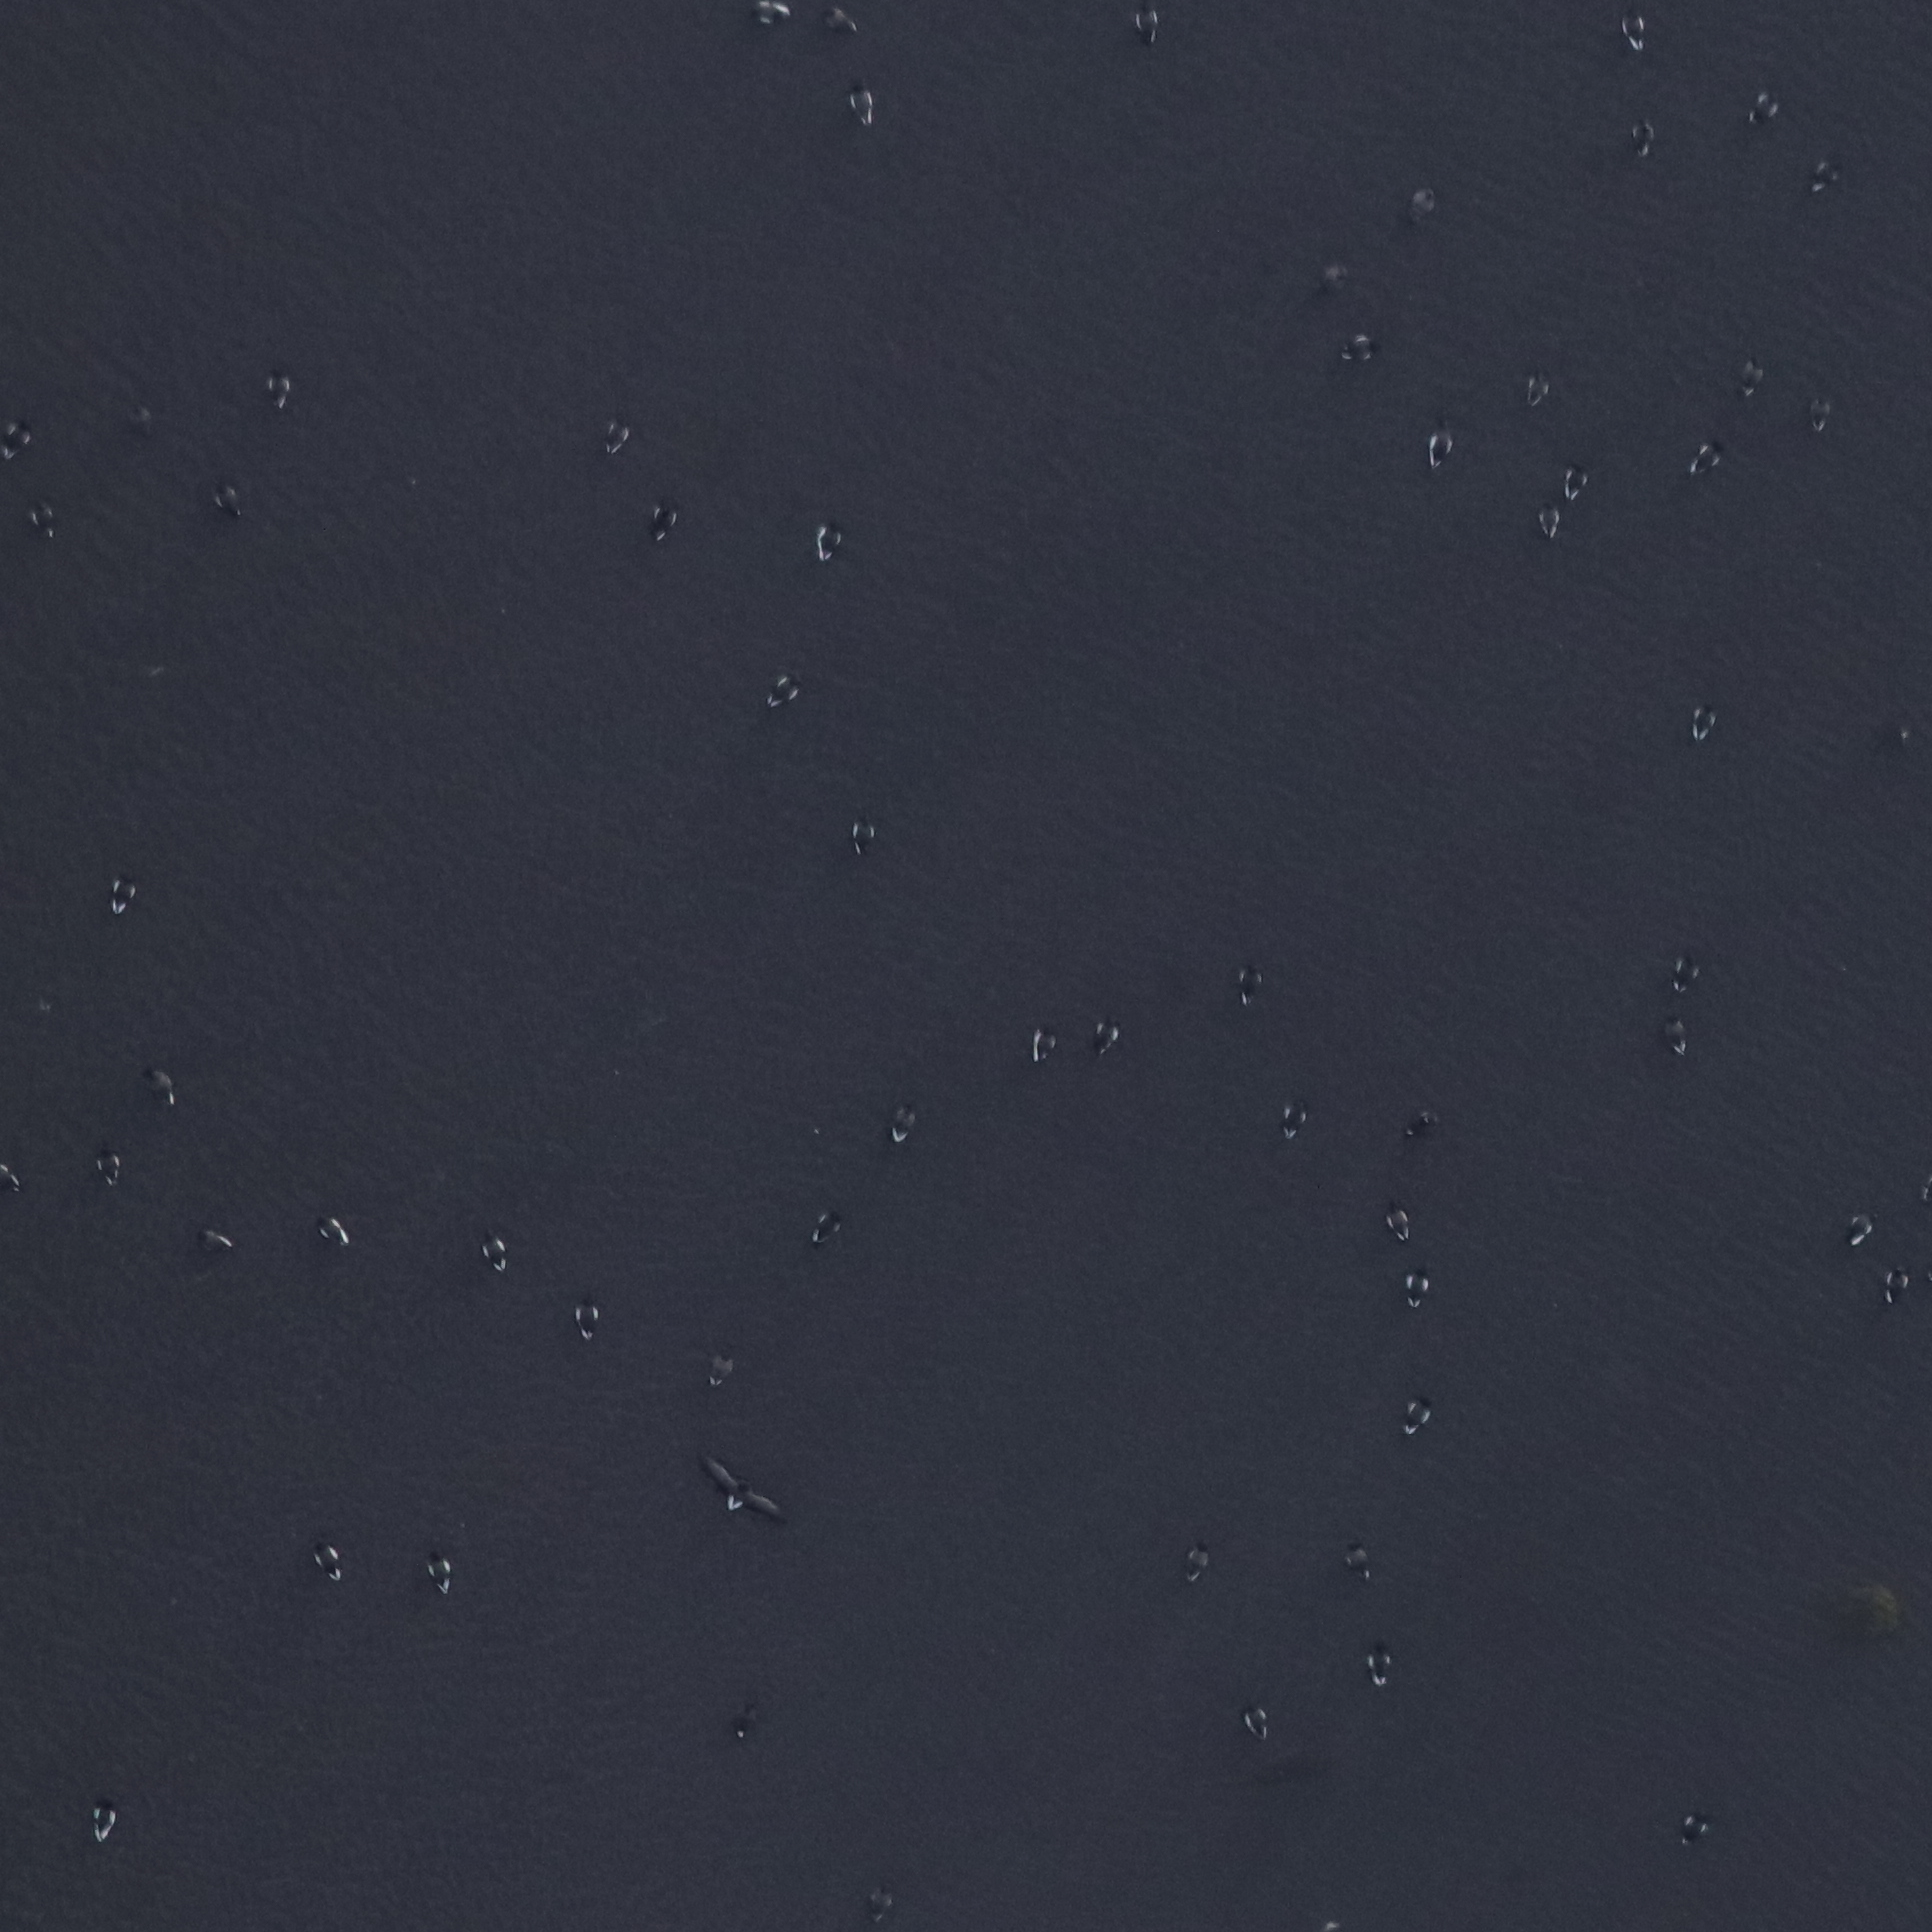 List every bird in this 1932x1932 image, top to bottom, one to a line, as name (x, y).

brant (769, 11)
brant (836, 18)
brant (1148, 22)
brant (1634, 27)
brant (862, 103)
brant (1763, 110)
brant (1644, 139)
brant (1827, 175)
brant (1419, 207)
brant (1332, 280)
brant (1362, 345)
brant (1756, 373)
brant (1539, 387)
brant (277, 391)
brant (1818, 409)
brant (137, 419)
brant (618, 438)
brant (16, 440)
brant (1441, 446)
brant (1709, 458)
brant (1577, 481)
brant (223, 496)
brant (662, 517)
brant (42, 519)
brant (1549, 519)
brant (830, 541)
brant (783, 693)
brant (1703, 722)
brant (861, 834)
brant (122, 894)
brant (1689, 972)
brant (1247, 981)
brant (1105, 1038)
brant (1676, 1039)
brant (1043, 1045)
brant (161, 1084)
brant (1296, 1116)
brant (901, 1119)
brant (1419, 1126)
brant (106, 1166)
brant (3, 1180)
brant (1398, 1221)
brant (826, 1223)
brant (1860, 1226)
brant (332, 1229)
brant (213, 1241)
brant (495, 1252)
brant (1898, 1279)
brant (1417, 1285)
brant (587, 1317)
brant (722, 1369)
brant (1415, 1416)
brant (742, 1492)
brant (1360, 1558)
brant (328, 1559)
brant (1195, 1561)
brant (440, 1569)
brant (1377, 1663)
brant (740, 1719)
brant (1258, 1722)
brant (105, 1819)
brant (1693, 1826)
brant (882, 1901)